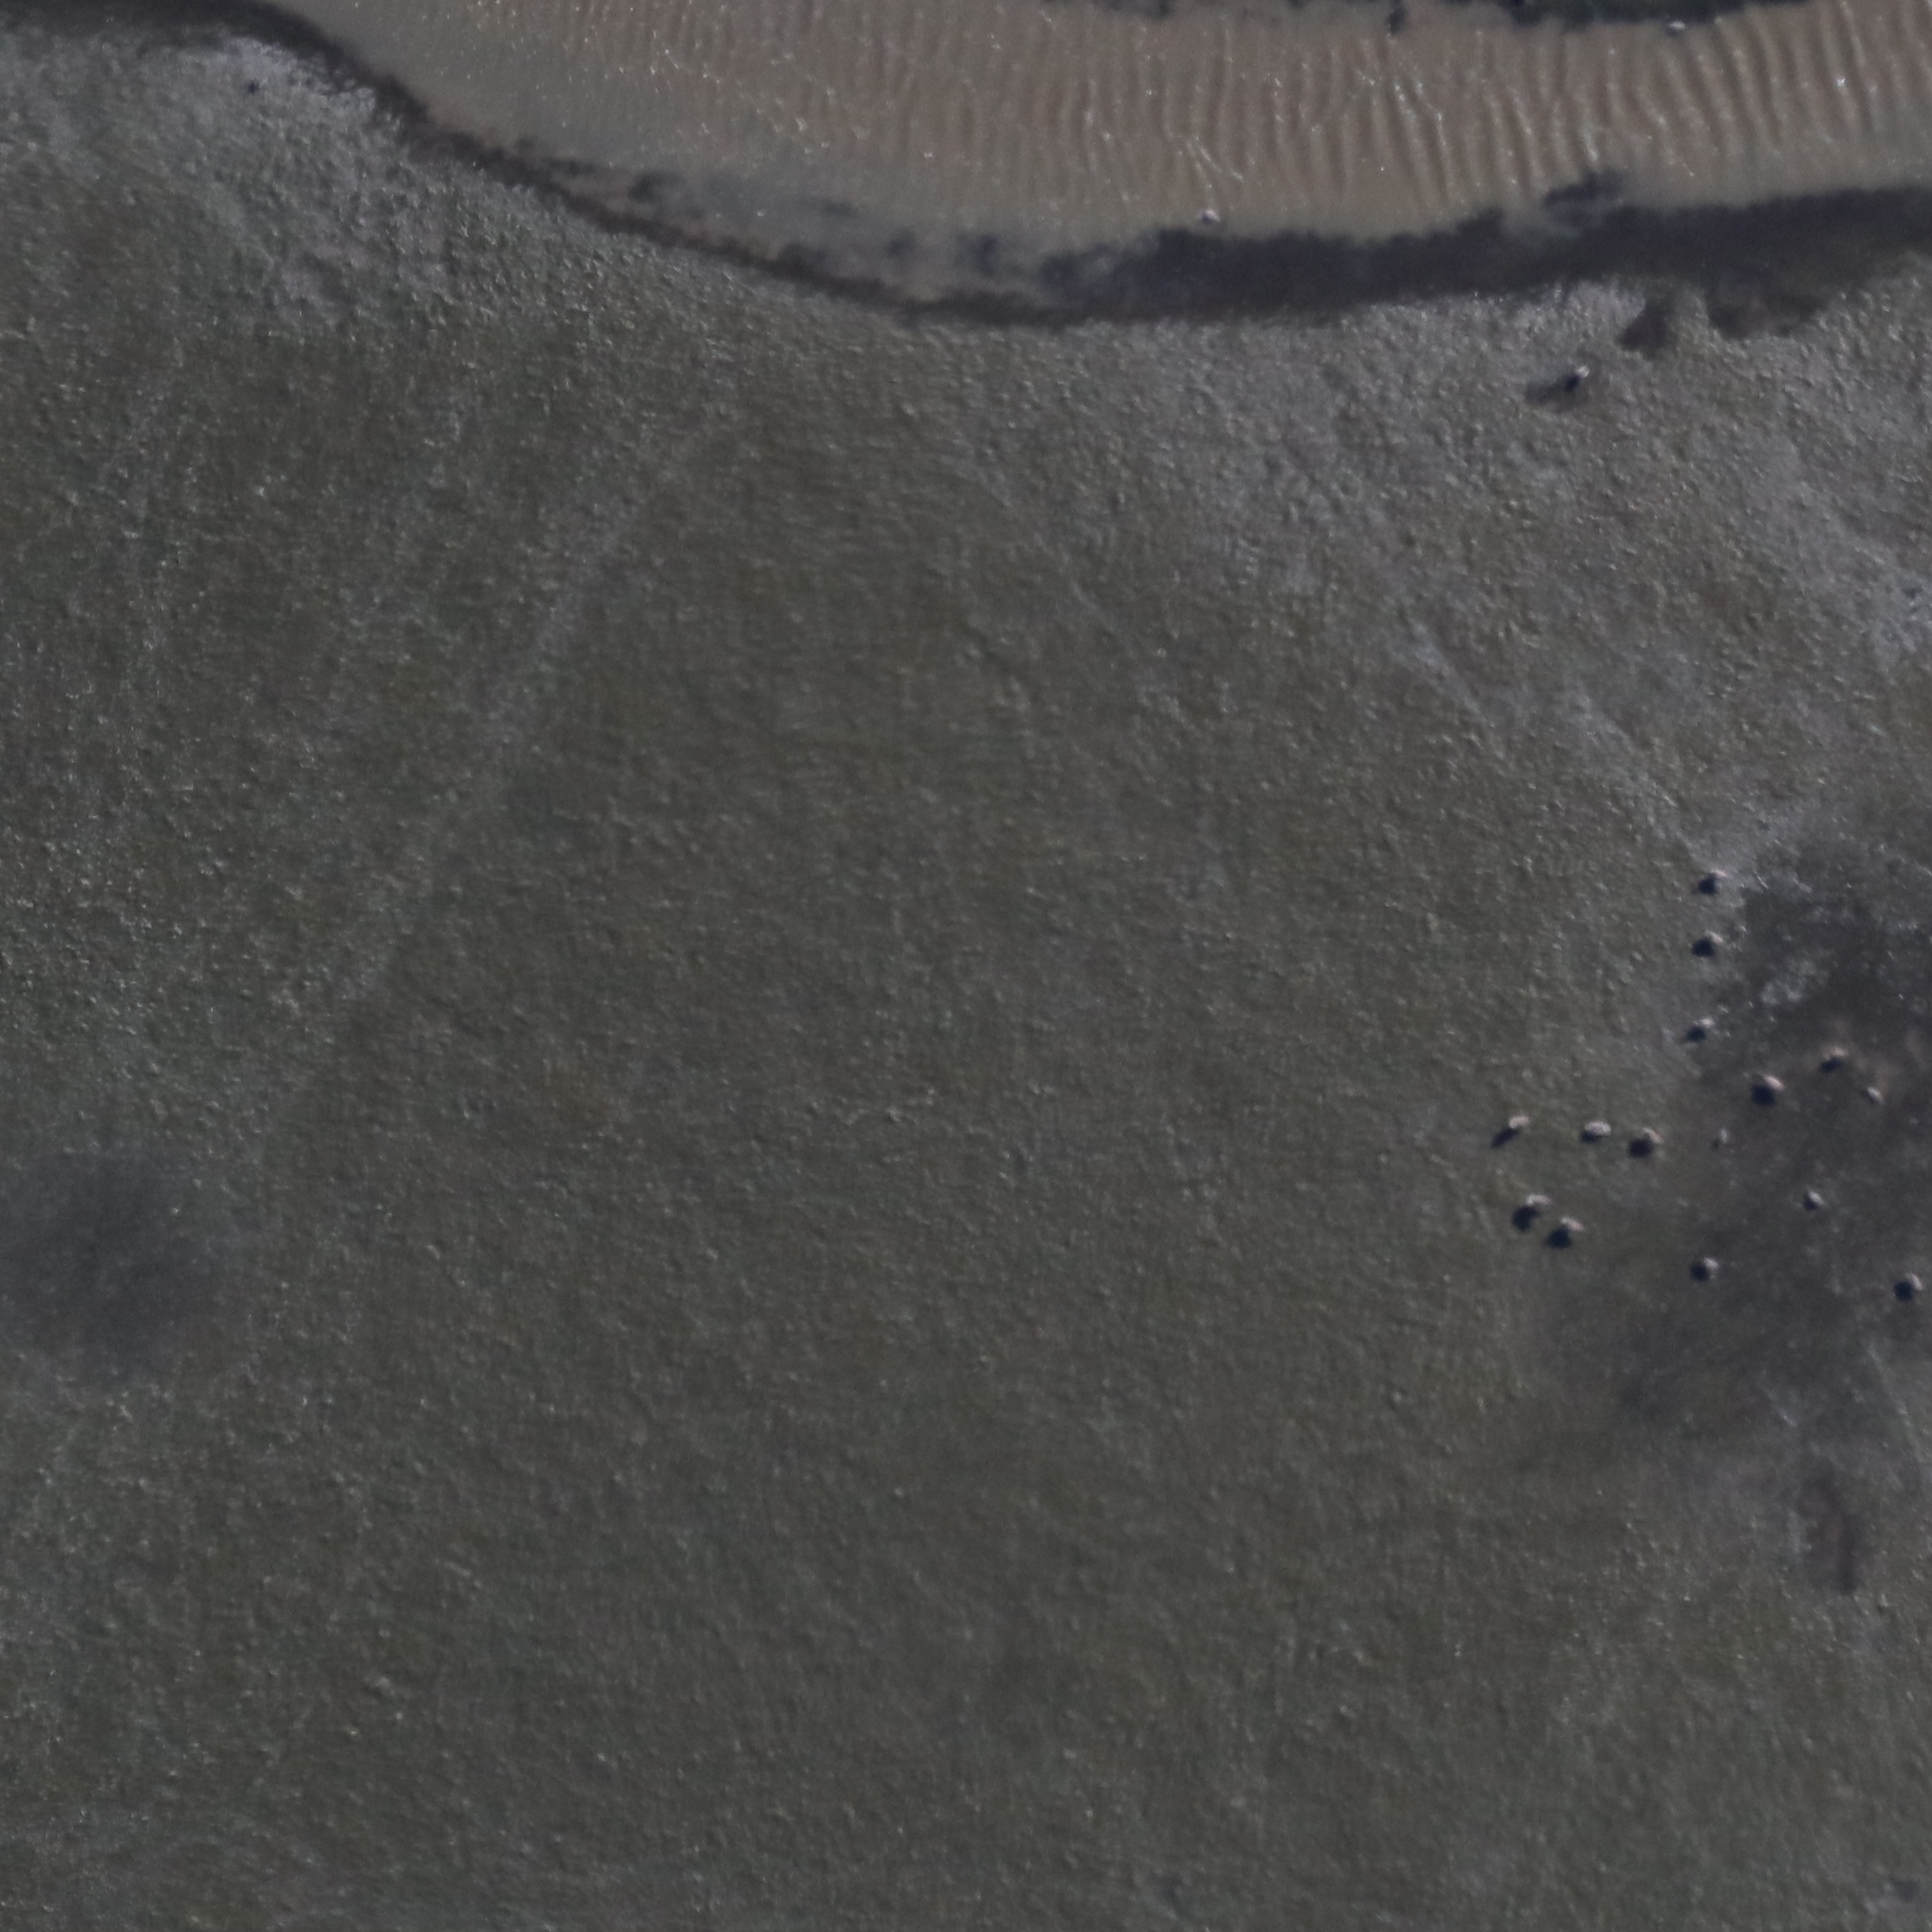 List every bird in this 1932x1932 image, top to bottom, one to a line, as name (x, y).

Canada goose (1677, 30)
Canada goose (1211, 215)
Canada goose (1578, 374)
Canada goose (1721, 874)
Canada goose (1717, 940)
Canada goose (1703, 1024)
Canada goose (1841, 1053)
Canada goose (1774, 1085)
Canada goose (1876, 1096)
Canada goose (1520, 1123)
Canada goose (1602, 1130)
Canada goose (1722, 1134)
Canada goose (1648, 1137)
Canada goose (1818, 1199)
Canada goose (1540, 1200)
Canada goose (1571, 1223)
Canada goose (1715, 1267)
Canada goose (1916, 1283)